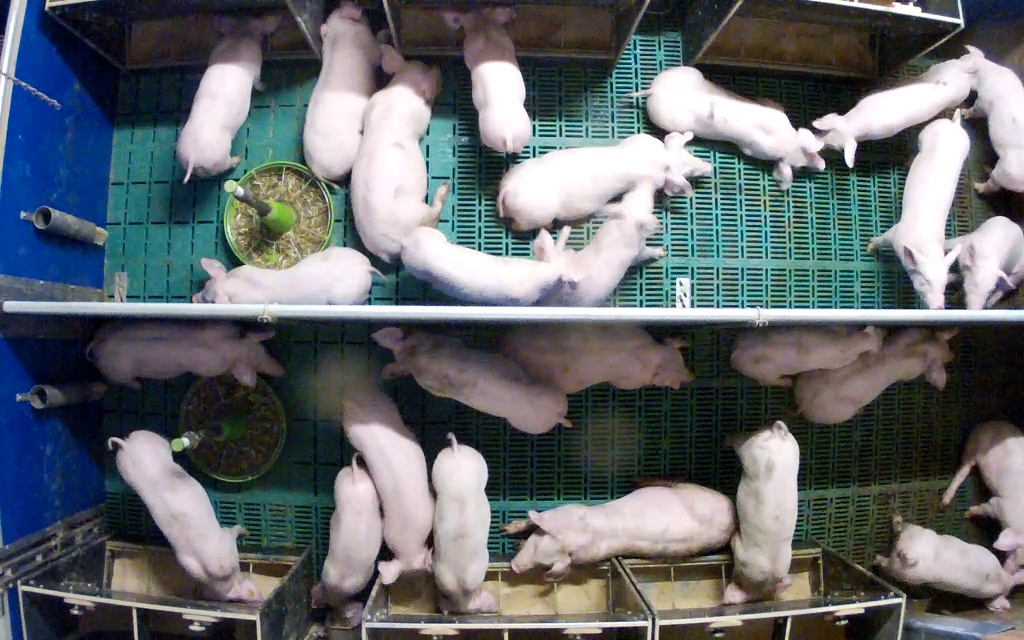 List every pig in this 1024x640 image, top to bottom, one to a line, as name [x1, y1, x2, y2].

pig [303, 2, 389, 190]
pig [443, 6, 531, 155]
pig [176, 12, 284, 186]
pig [348, 43, 449, 263]
pig [957, 44, 1023, 194]
pig [813, 59, 972, 169]
pig [622, 66, 826, 190]
pig [865, 110, 974, 311]
pig [499, 130, 713, 232]
pig [541, 179, 668, 306]
pig [946, 215, 1023, 309]
pig [383, 225, 585, 303]
pig [192, 244, 387, 307]
pig [83, 321, 285, 389]
pig [499, 325, 696, 394]
pig [728, 325, 888, 390]
pig [369, 326, 572, 435]
pig [794, 327, 957, 425]
pig [338, 388, 434, 588]
pig [941, 419, 1023, 572]
pig [722, 420, 798, 606]
pig [432, 429, 503, 617]
pig [107, 430, 265, 606]
pig [312, 452, 383, 628]
pig [505, 480, 735, 584]
pig [872, 511, 1020, 611]